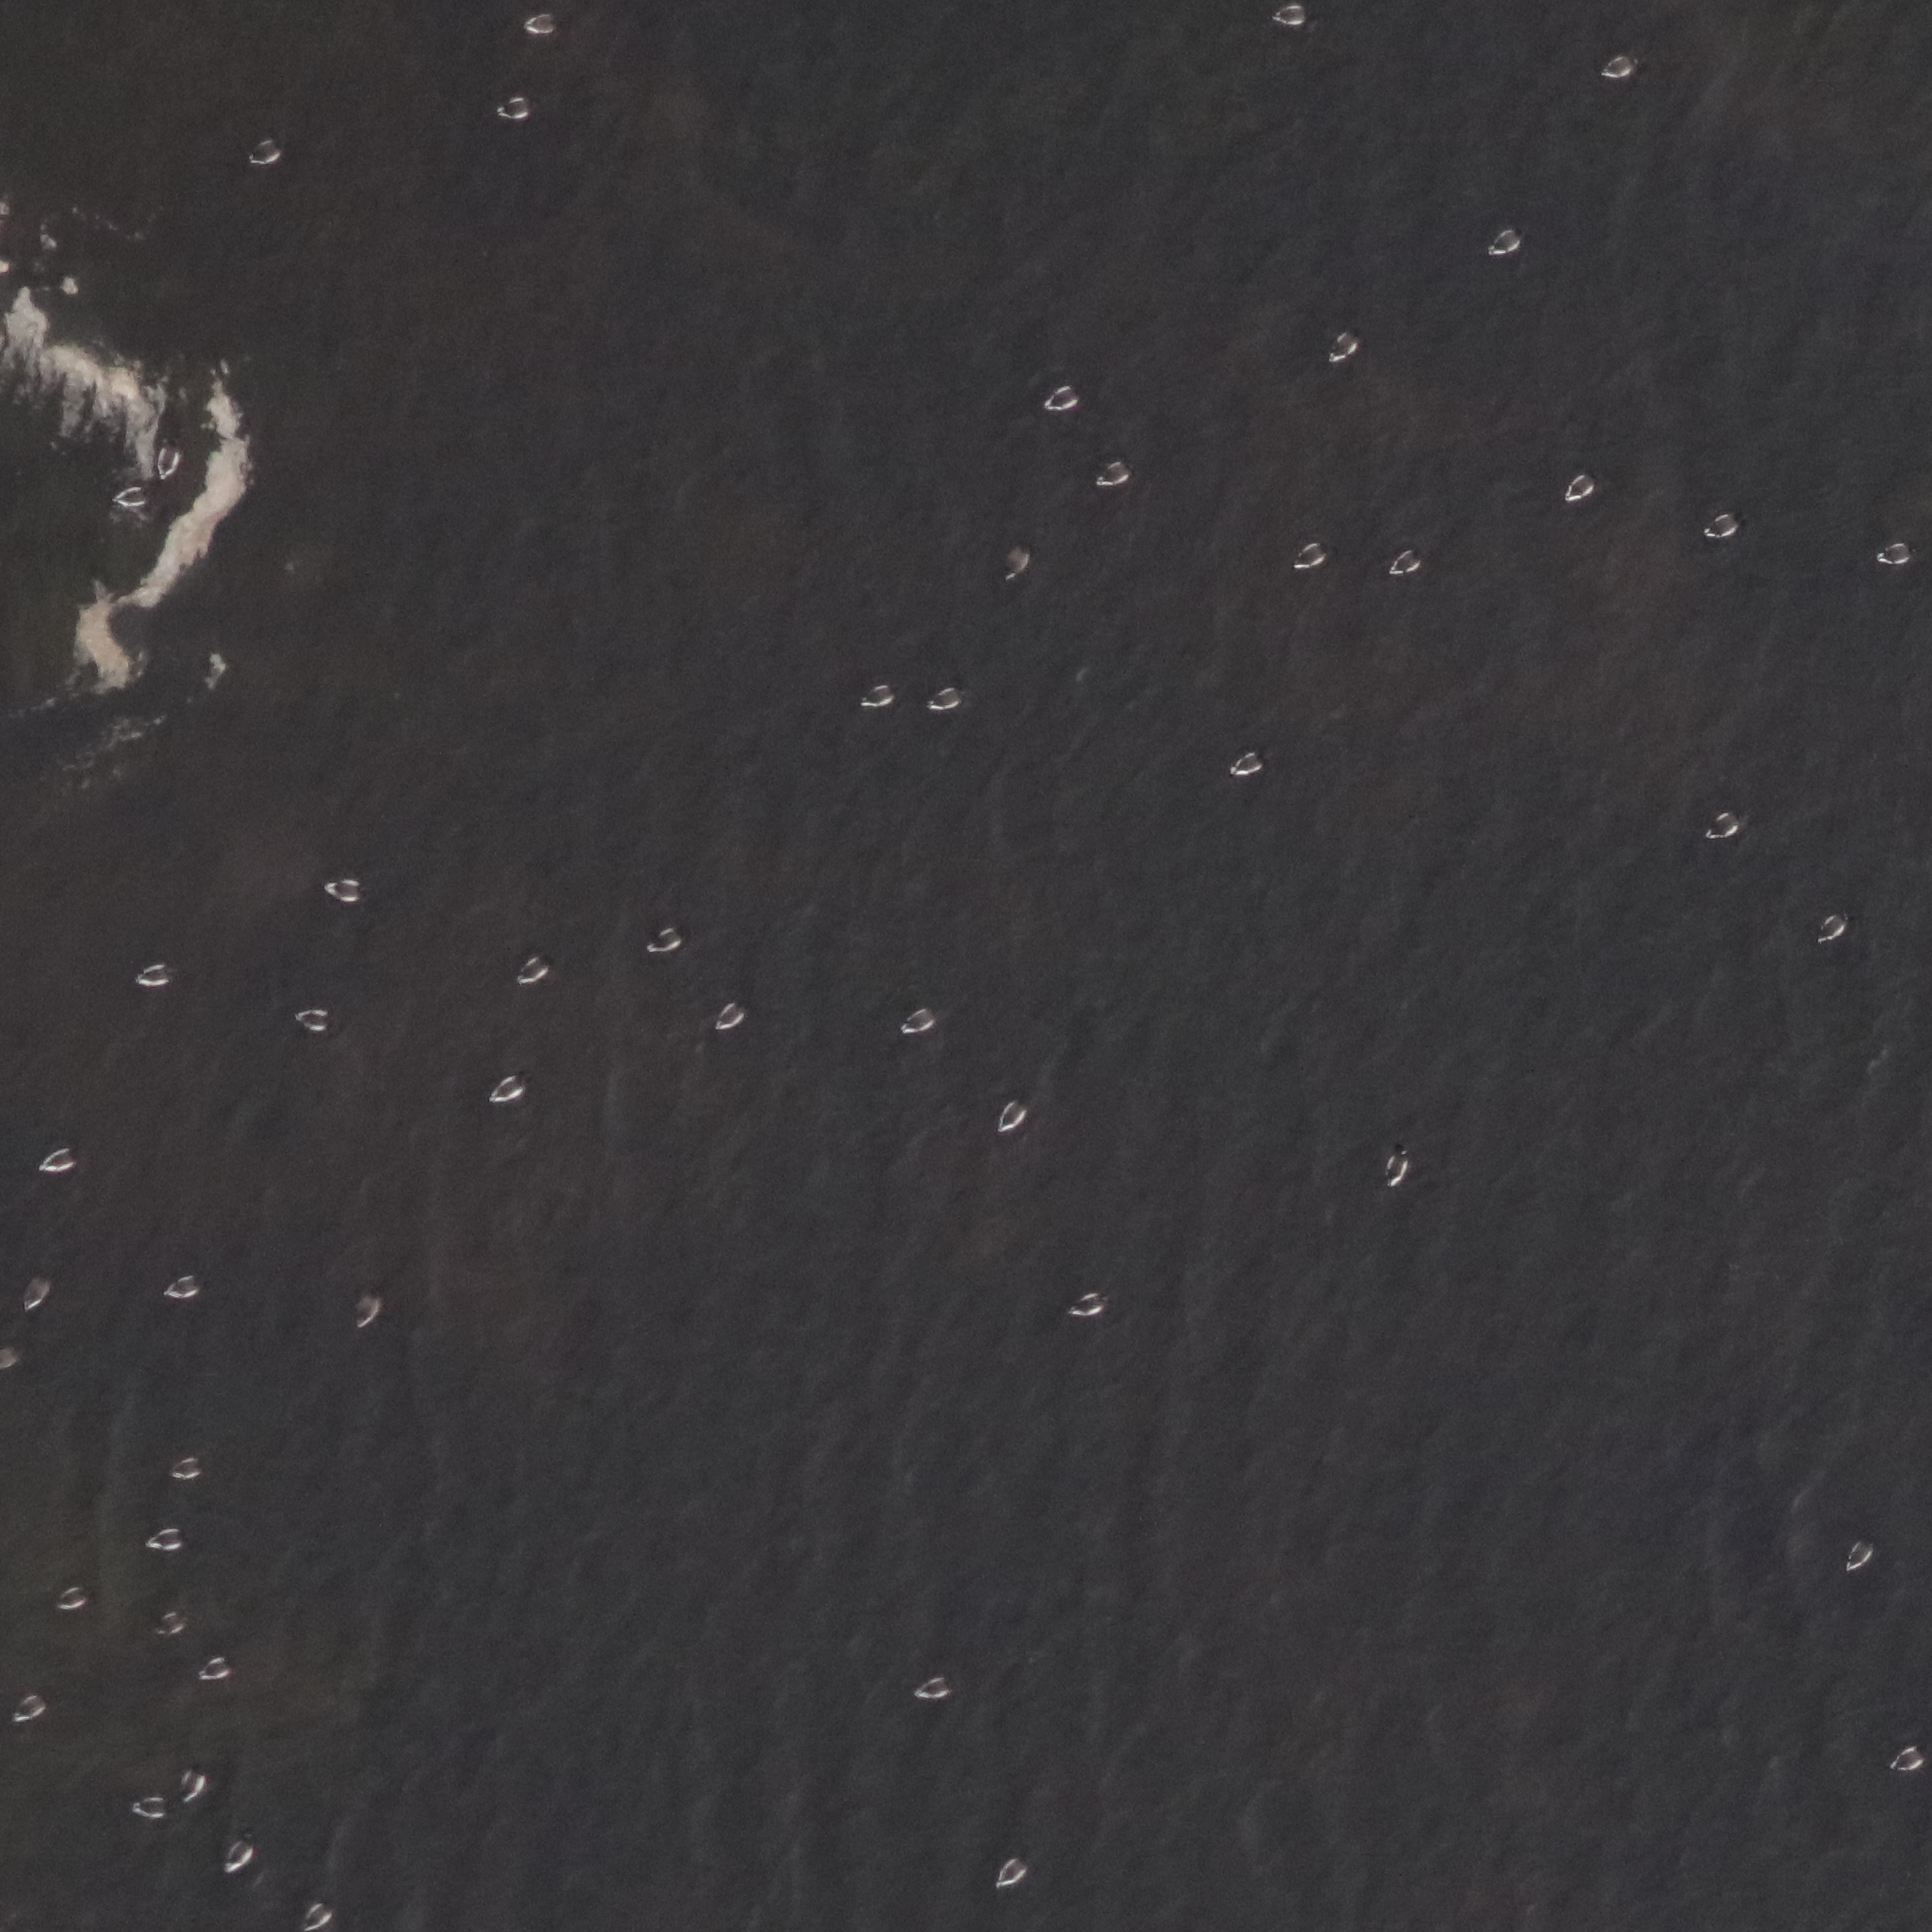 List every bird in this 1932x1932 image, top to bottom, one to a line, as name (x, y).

brant (1294, 15)
brant (542, 23)
brant (1619, 67)
brant (514, 109)
brant (267, 151)
brant (1506, 243)
brant (1344, 347)
brant (1062, 398)
brant (169, 461)
brant (1114, 475)
brant (1582, 487)
brant (134, 497)
brant (1722, 527)
brant (1898, 554)
brant (1312, 555)
brant (1017, 562)
brant (1405, 562)
brant (880, 695)
brant (948, 700)
brant (1249, 764)
brant (1722, 826)
brant (347, 890)
brant (1833, 927)
brant (666, 942)
brant (533, 968)
brant (155, 975)
brant (730, 1015)
brant (315, 1021)
brant (921, 1022)
brant (509, 1089)
brant (1014, 1115)
brant (60, 1161)
brant (1397, 1167)
brant (185, 1287)
brant (37, 1291)
brant (1088, 1304)
brant (367, 1309)
brant (4, 1360)
brant (187, 1465)
brant (166, 1541)
brant (1858, 1551)
brant (74, 1598)
brant (173, 1623)
brant (215, 1667)
brant (934, 1687)
brant (32, 1709)
brant (1910, 1759)
brant (190, 1789)
brant (155, 1806)
brant (239, 1855)
brant (1011, 1873)
brant (318, 1917)